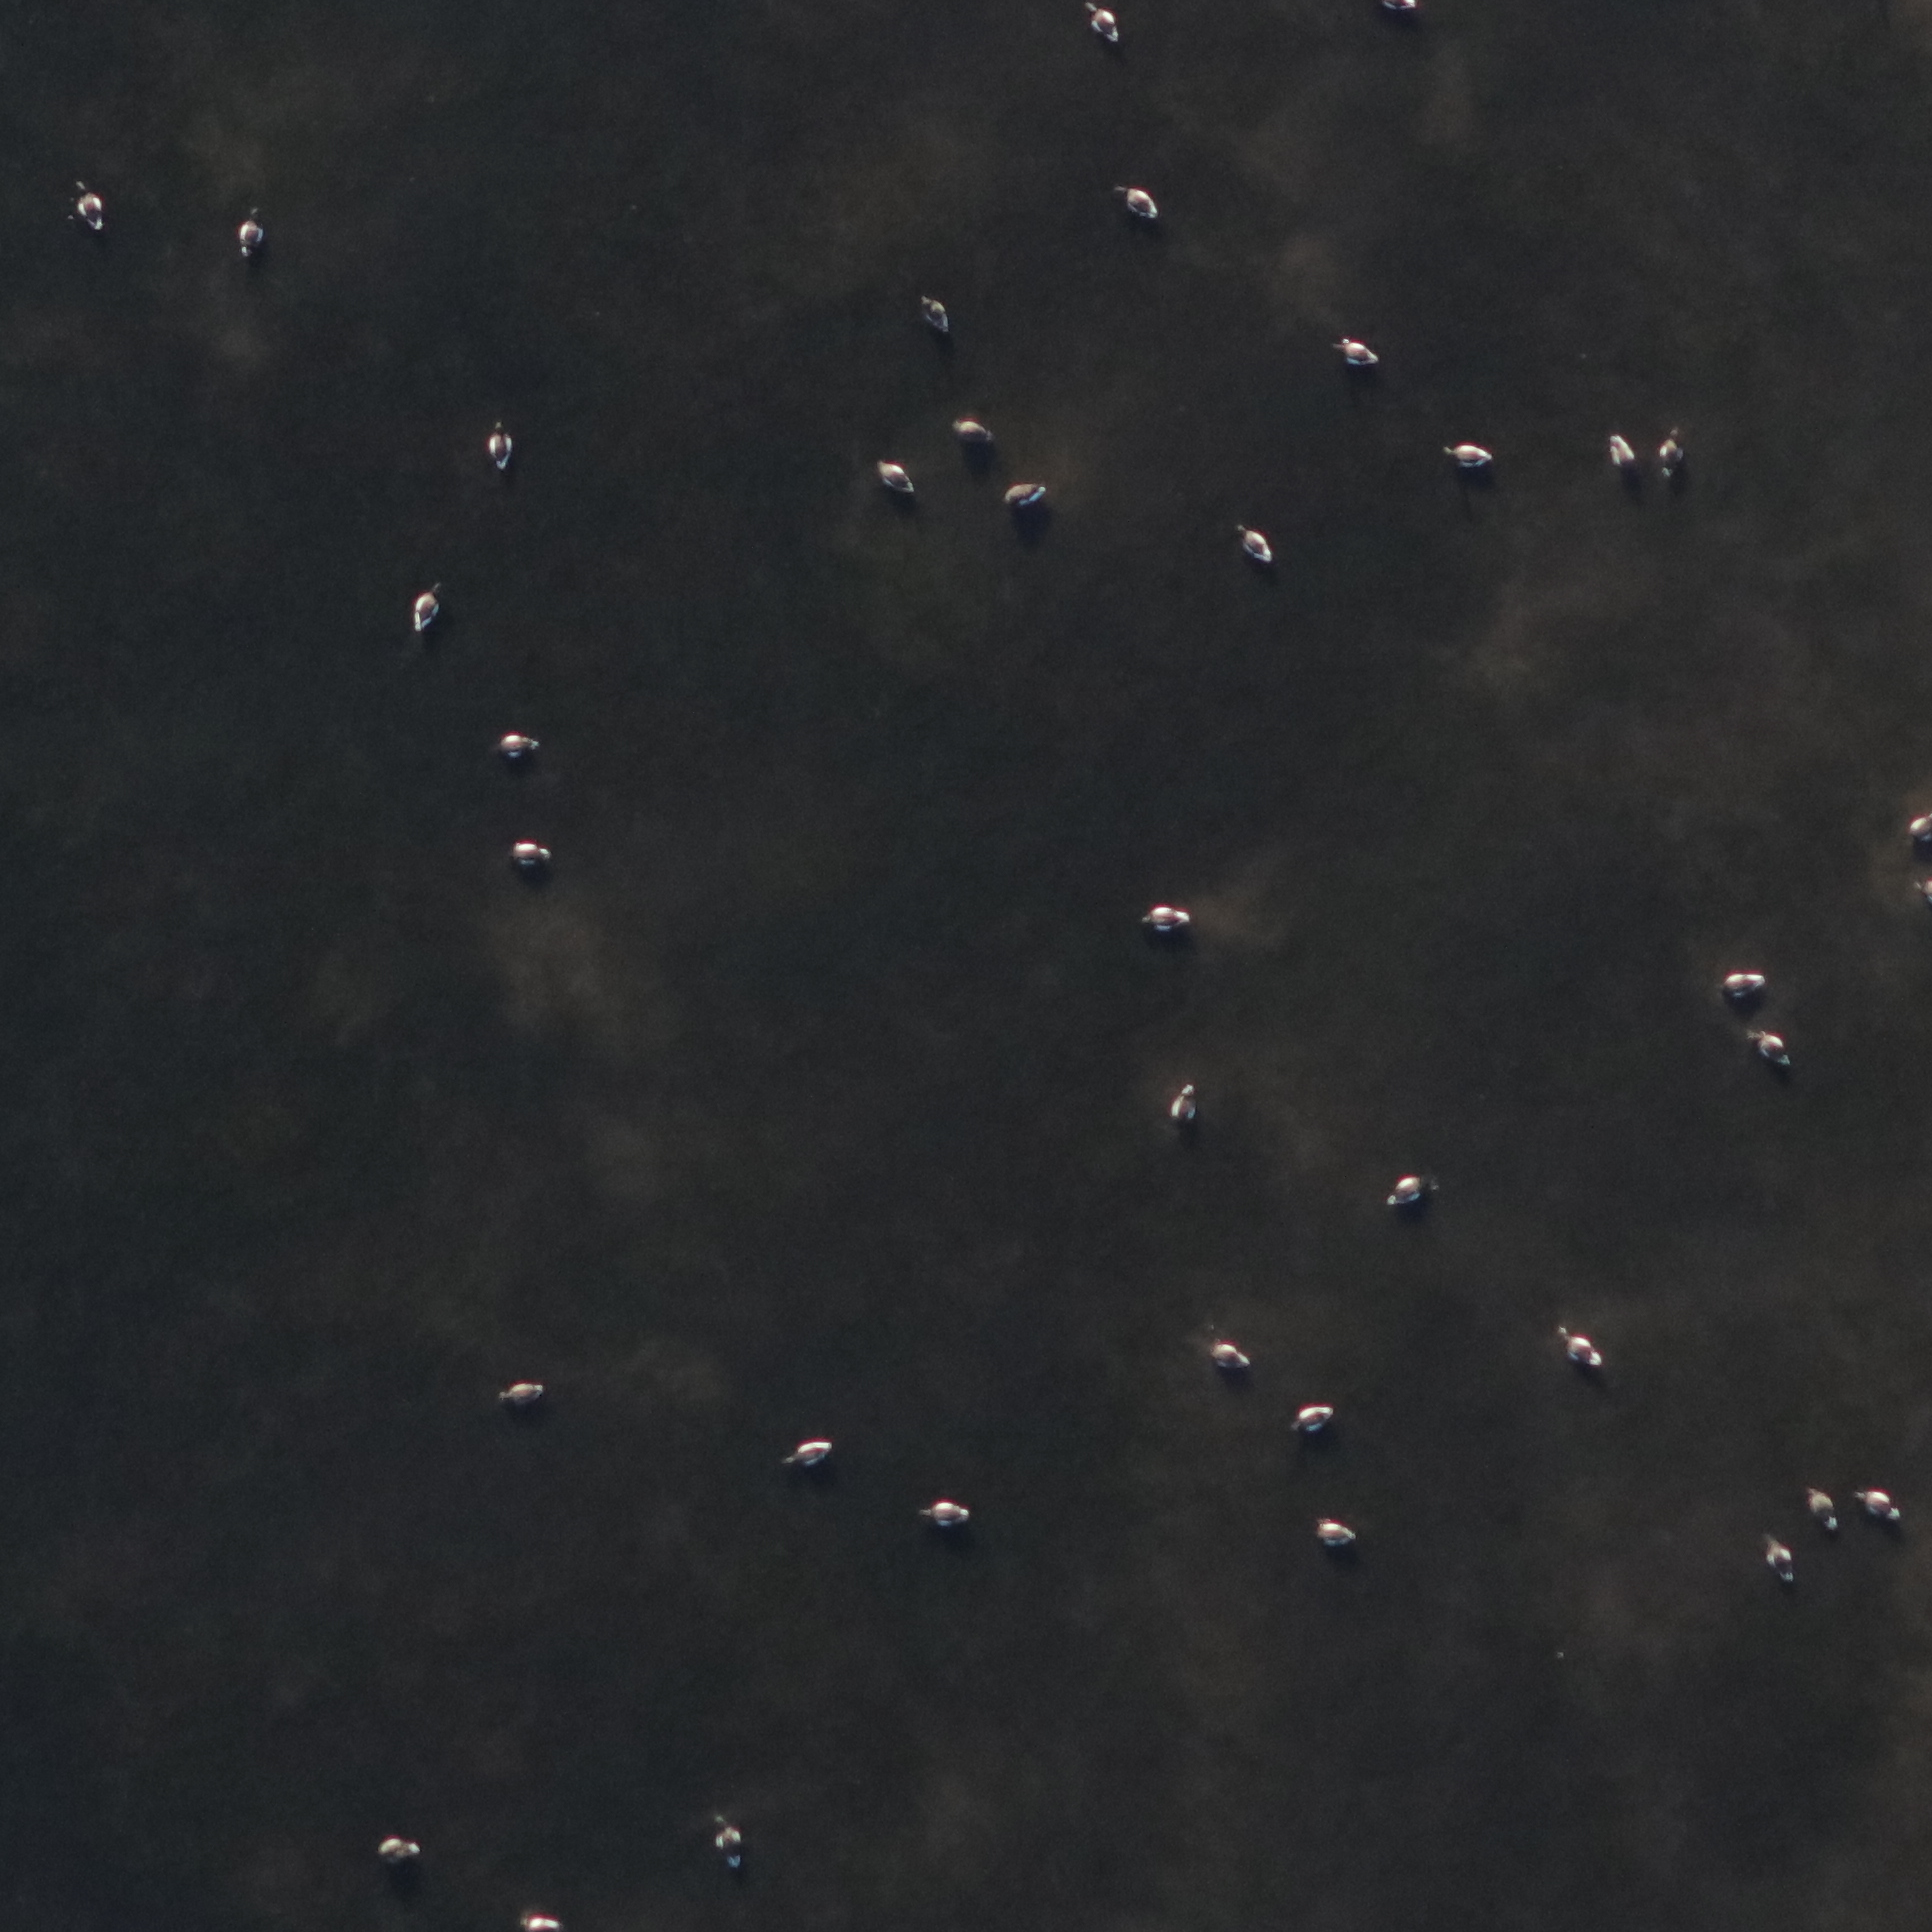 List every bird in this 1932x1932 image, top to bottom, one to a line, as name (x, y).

brant (1102, 23)
brant (1138, 202)
brant (90, 206)
brant (252, 235)
brant (934, 313)
brant (1356, 353)
brant (973, 431)
brant (500, 446)
brant (1671, 451)
brant (1468, 457)
brant (1619, 458)
brant (895, 476)
brant (1023, 492)
brant (1255, 545)
brant (428, 606)
brant (516, 744)
brant (1924, 827)
brant (528, 853)
brant (1163, 918)
brant (1741, 984)
brant (1770, 1047)
brant (1182, 1107)
brant (1409, 1192)
brant (1577, 1349)
brant (1226, 1355)
brant (523, 1395)
brant (1312, 1419)
brant (810, 1453)
brant (1878, 1507)
brant (1821, 1509)
brant (947, 1514)
brant (1335, 1533)
brant (1778, 1557)
brant (730, 1842)
brant (398, 1849)
brant (543, 1909)